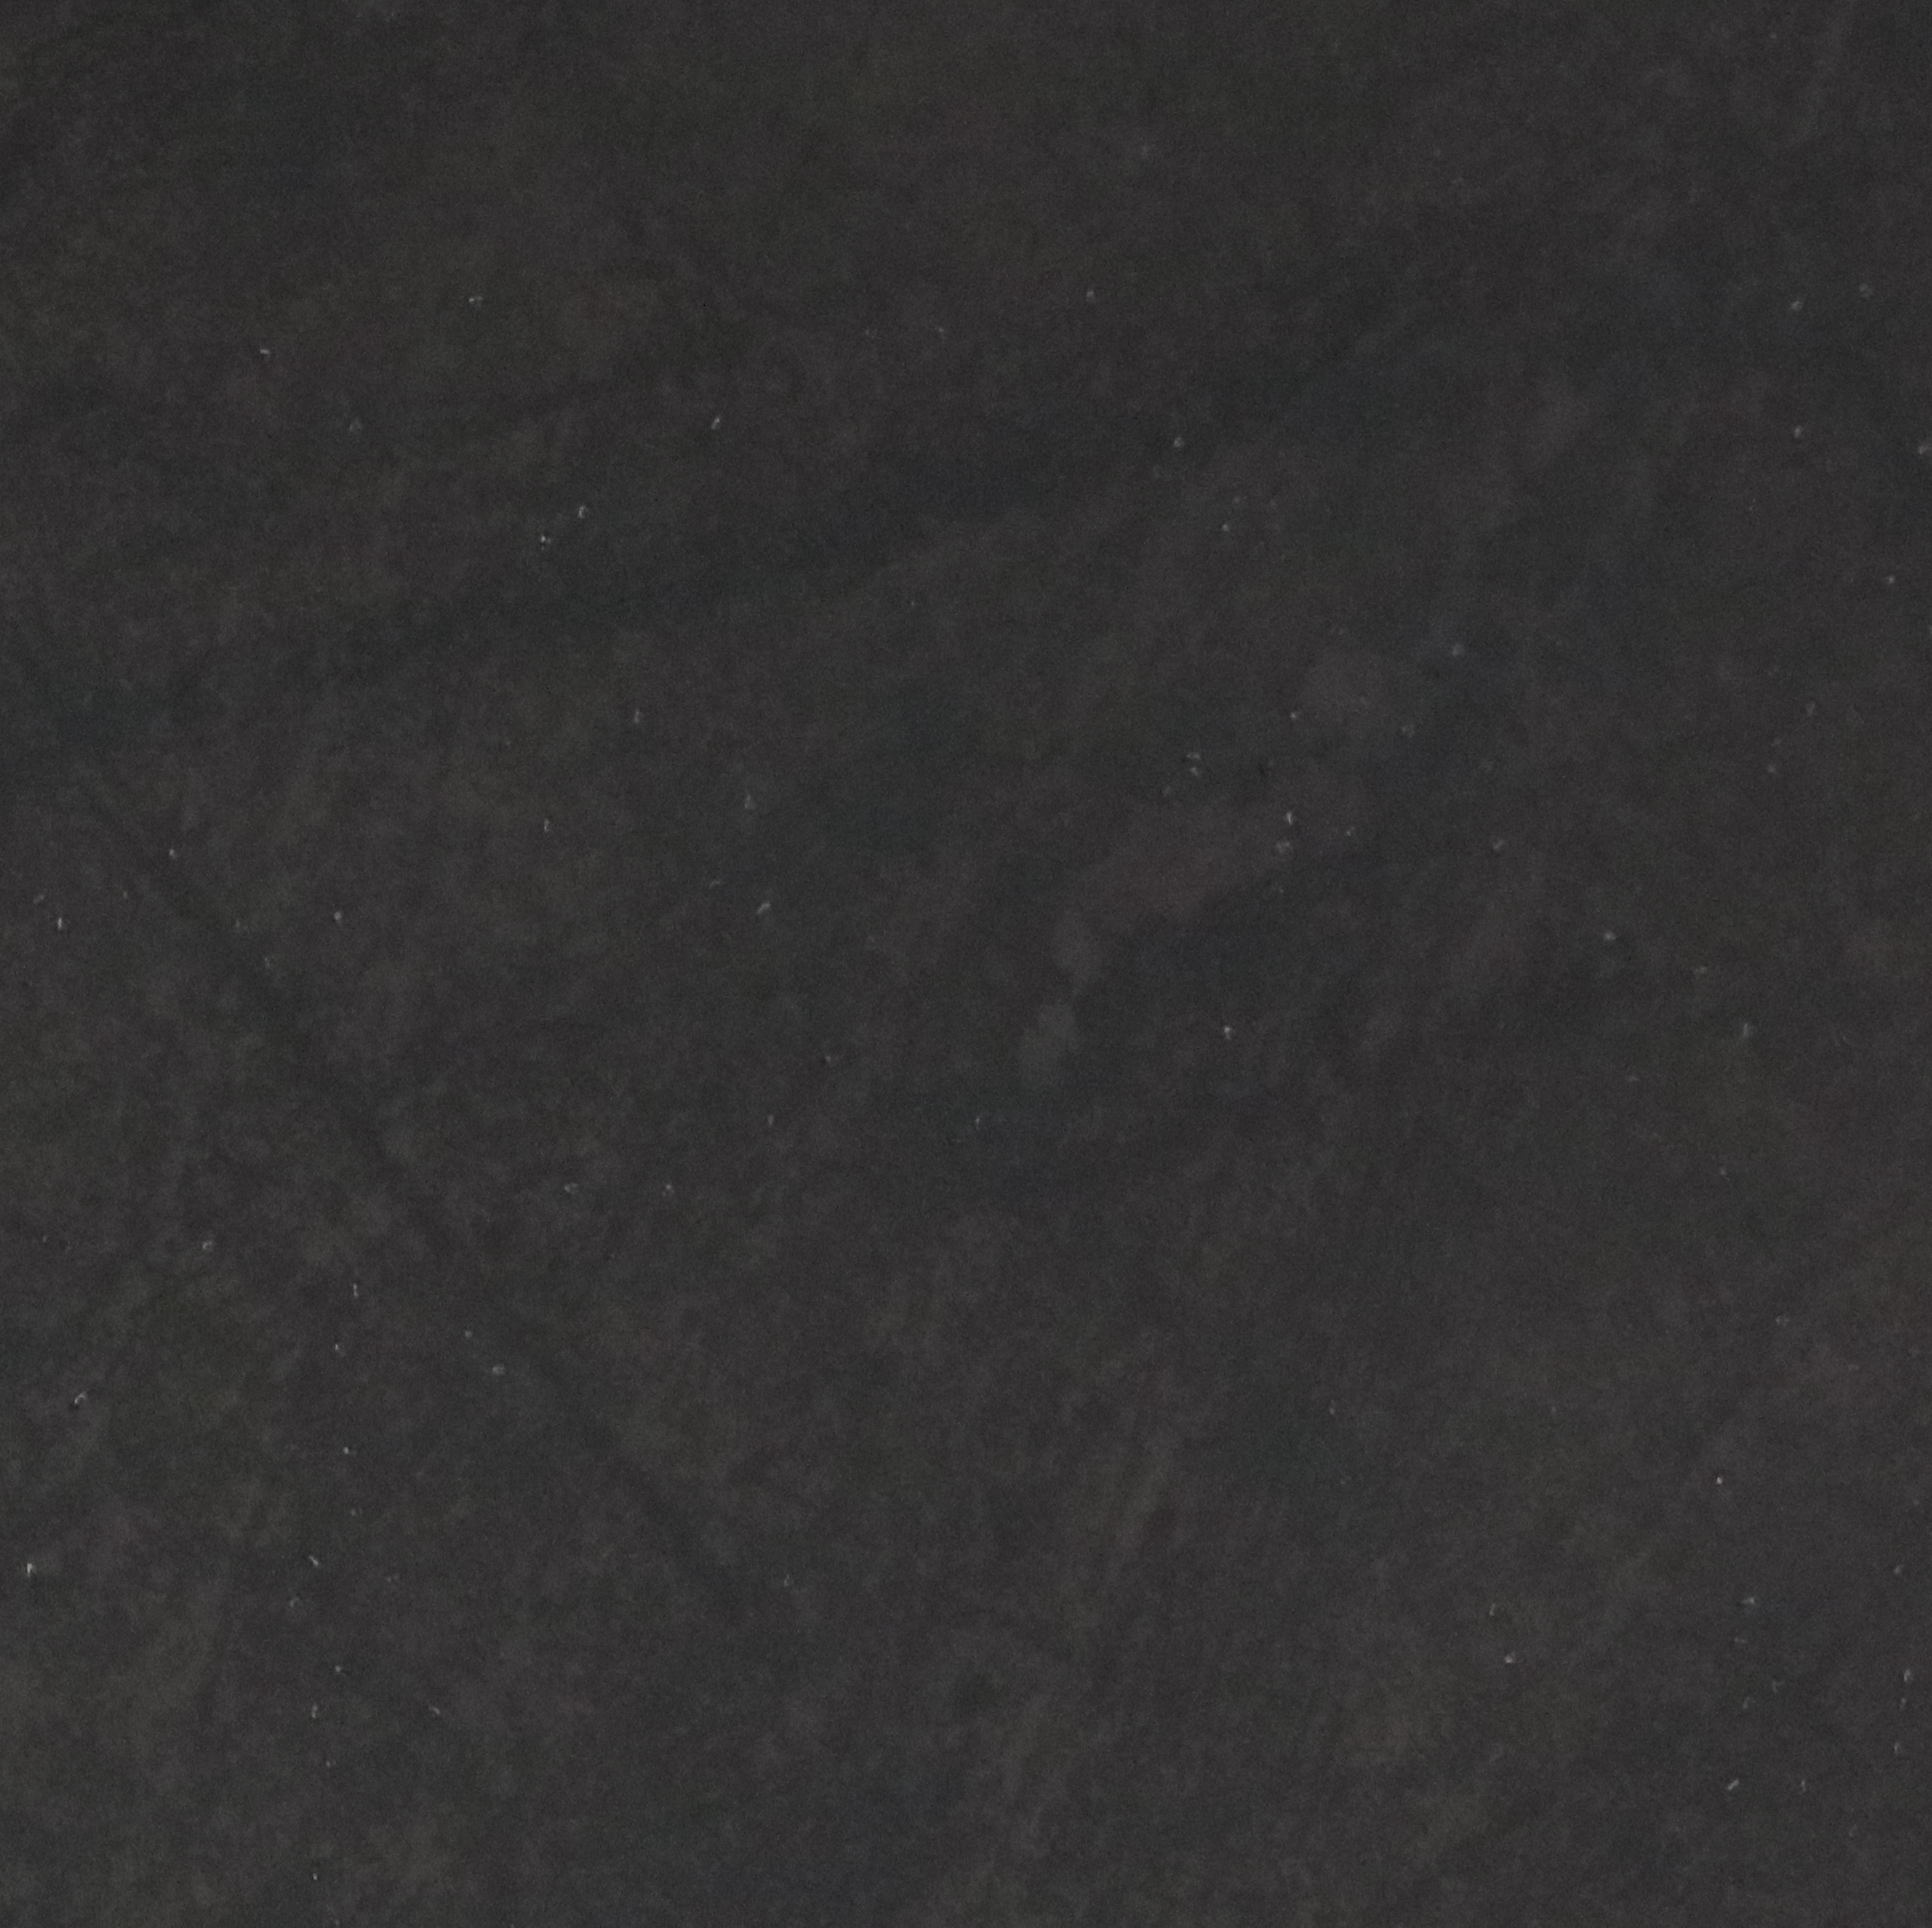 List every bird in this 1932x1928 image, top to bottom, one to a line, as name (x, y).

other bird (1089, 293)
other bird (1859, 300)
other bird (480, 305)
other bird (1796, 306)
other bird (880, 337)
other bird (946, 337)
other bird (264, 360)
other bird (1802, 426)
other bird (368, 431)
other bird (712, 436)
other bird (1174, 437)
other bird (1930, 449)
other bird (1240, 500)
other bird (1271, 504)
brant (580, 510)
other bird (1221, 531)
brant (545, 540)
other bird (1894, 587)
other bird (1929, 631)
other bird (1816, 707)
other bird (1301, 709)
other bird (637, 715)
other bird (1413, 735)
other bird (505, 746)
other bird (1193, 751)
other bird (1771, 763)
other bird (1263, 770)
other bird (1193, 771)
other bird (1156, 797)
other bird (752, 802)
other bird (544, 821)
other bird (1287, 823)
other bird (1354, 830)
other bird (1499, 843)
other bird (1282, 849)
other bird (172, 857)
other bird (715, 881)
other bird (1281, 891)
other bird (130, 893)
other bird (43, 896)
other bird (346, 915)
other bird (764, 916)
other bird (75, 922)
other bird (240, 925)
other bird (1604, 942)
other bird (277, 960)
other bird (1698, 961)
other bird (1735, 1025)
other bird (1224, 1038)
other bird (829, 1061)
other bird (767, 1125)
brant (578, 1181)
brant (665, 1184)
brant (211, 1244)
other bird (359, 1289)
other bird (1786, 1321)
other bird (469, 1331)
other bird (341, 1341)
other bird (1911, 1345)
other bird (507, 1372)
other bird (1865, 1372)
brant (84, 1398)
other bird (356, 1448)
other bird (1725, 1471)
other bird (356, 1498)
other bird (312, 1555)
other bird (1902, 1568)
brant (27, 1569)
other bird (395, 1575)
other bird (788, 1579)
other bird (1752, 1597)
other bird (299, 1604)
other bird (1493, 1611)
other bird (1741, 1641)
other bird (1514, 1663)
other bird (344, 1666)
other bird (1910, 1670)
other bird (1782, 1682)
other bird (1755, 1704)
other bird (1905, 1705)
other bird (313, 1707)
other bird (435, 1708)
other bird (1903, 1752)
other bird (340, 1757)
other bird (1729, 1785)
other bird (1812, 1788)
other bird (1852, 1825)
other bird (317, 1875)